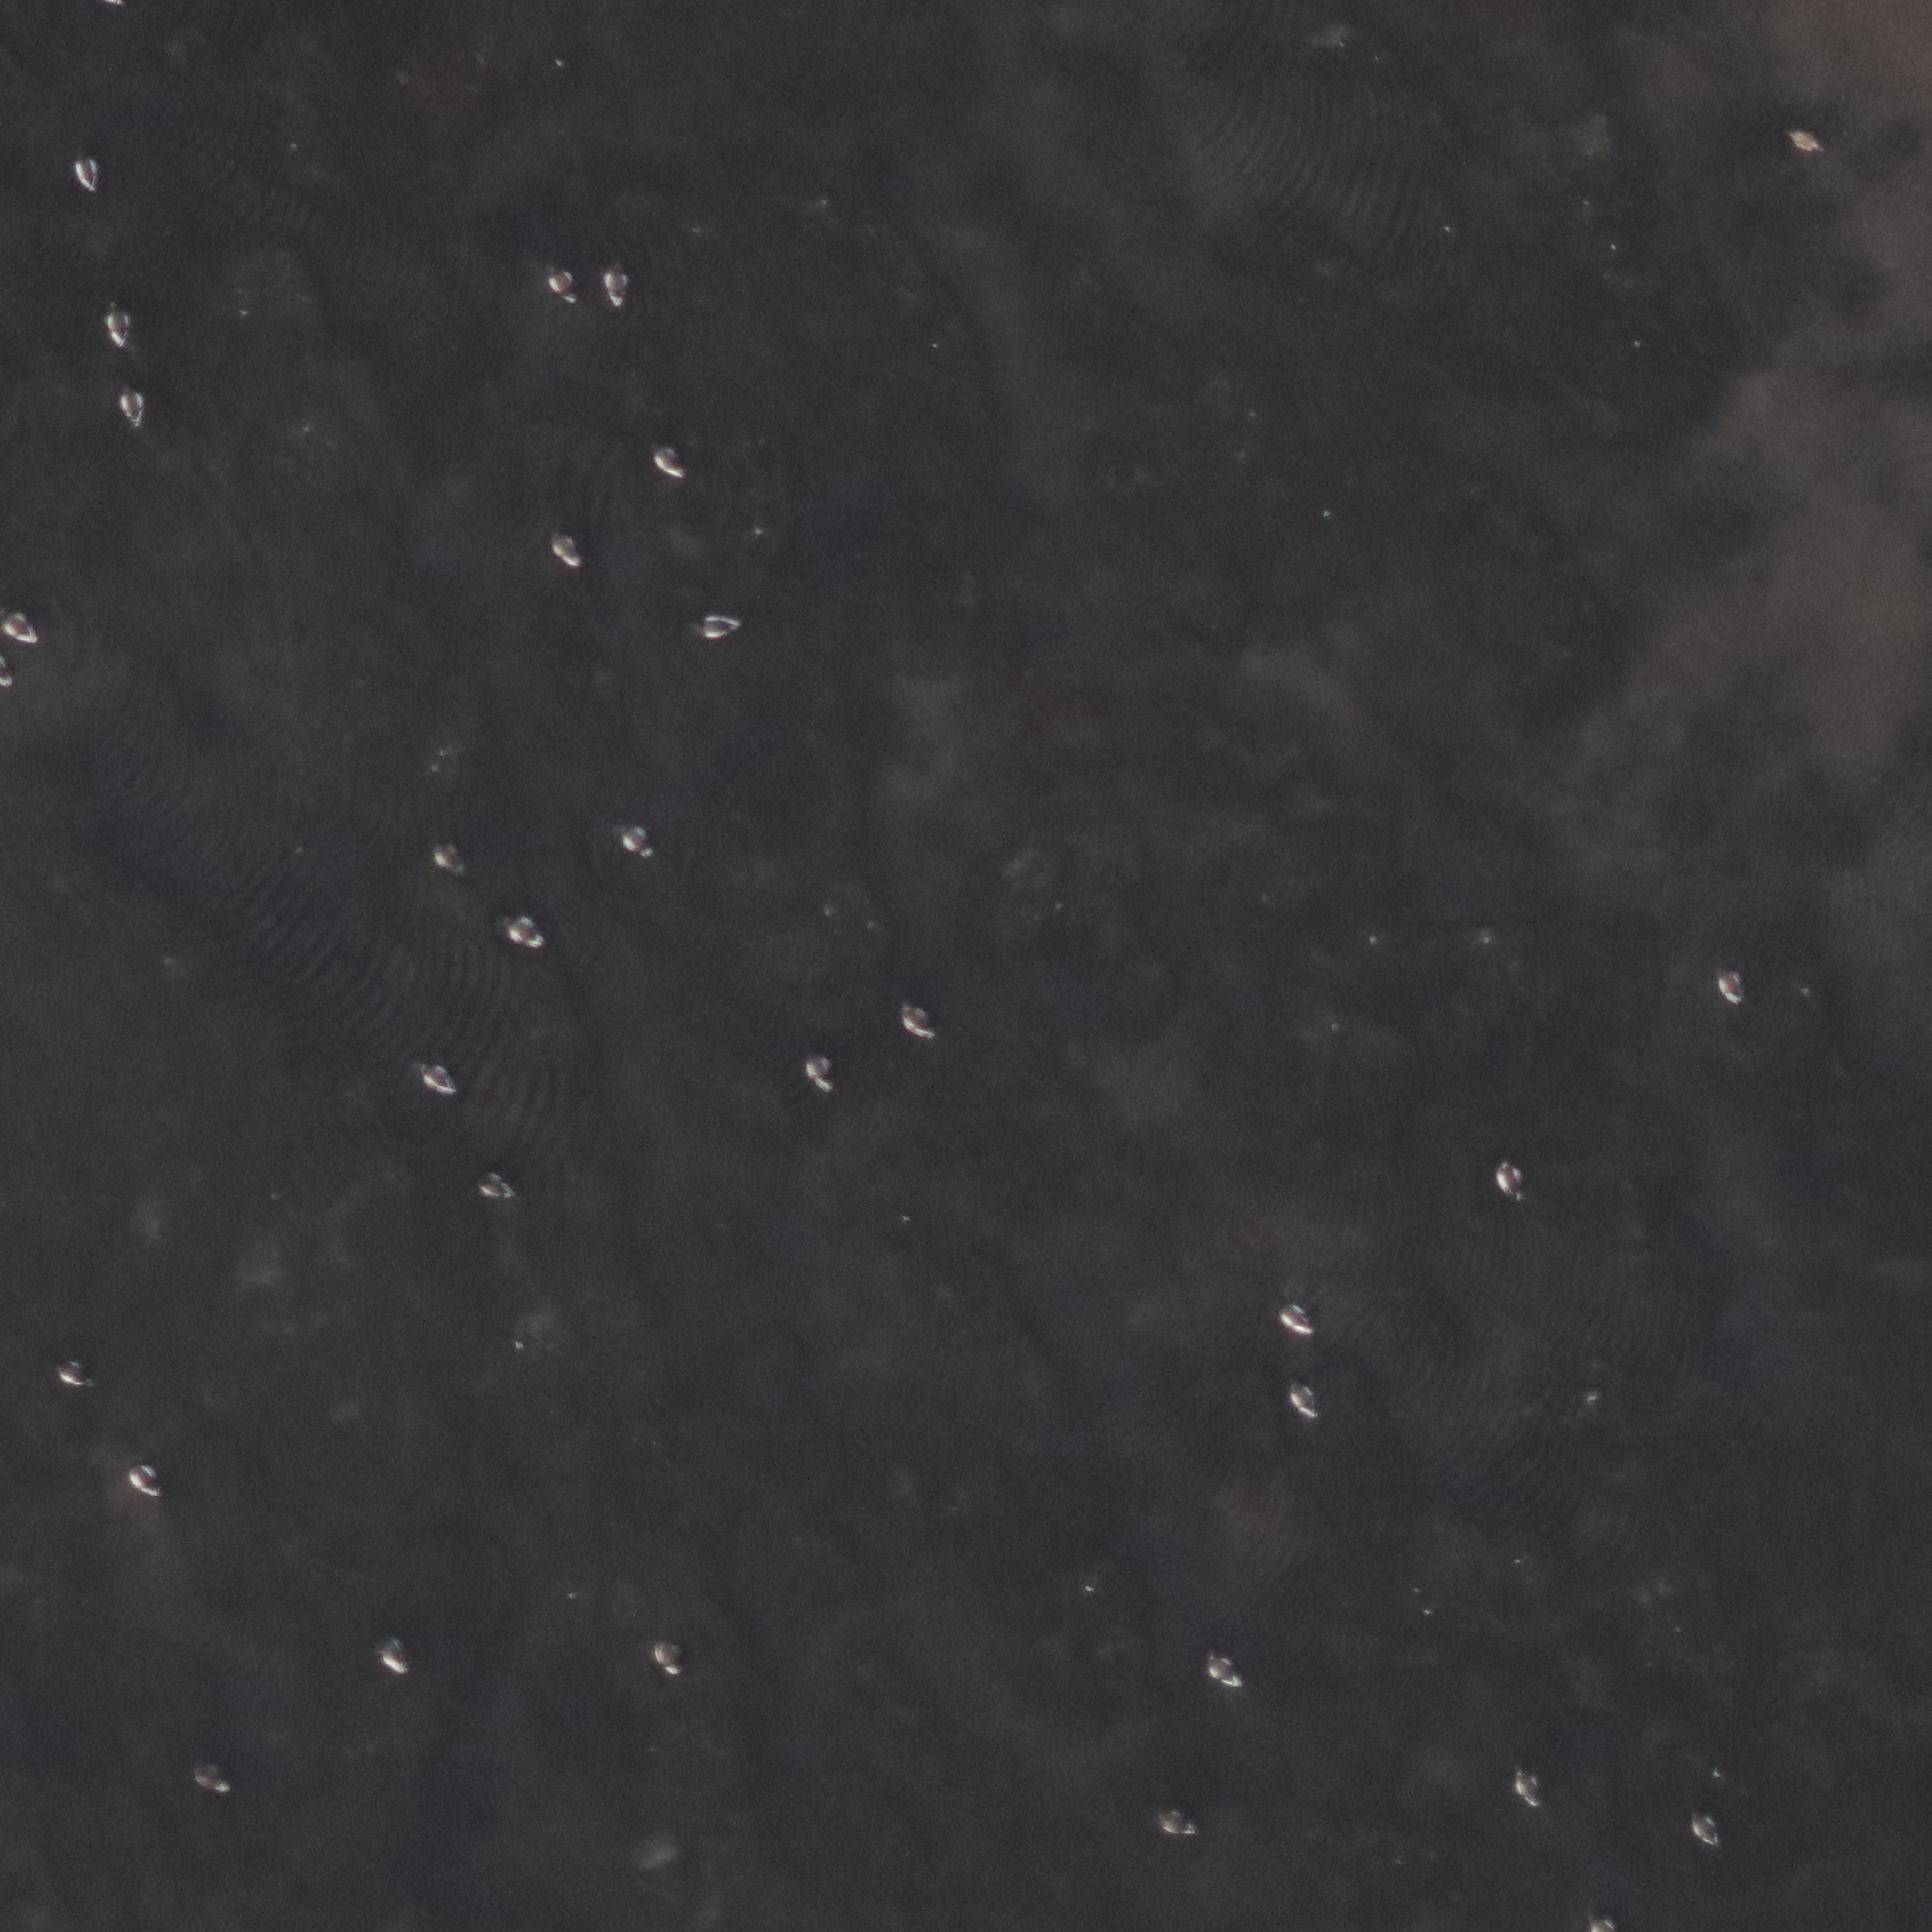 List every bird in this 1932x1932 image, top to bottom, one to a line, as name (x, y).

brant (1804, 138)
brant (86, 170)
brant (614, 283)
brant (561, 284)
brant (117, 325)
brant (132, 406)
brant (668, 460)
brant (567, 549)
brant (16, 626)
brant (716, 628)
brant (634, 839)
brant (448, 857)
brant (524, 931)
brant (1732, 984)
brant (917, 1020)
brant (819, 1070)
brant (436, 1077)
brant (1510, 1178)
brant (494, 1185)
brant (1296, 1318)
brant (74, 1374)
brant (1302, 1398)
brant (142, 1479)
brant (394, 1653)
brant (668, 1654)
brant (1221, 1668)
brant (209, 1775)
brant (1528, 1786)
brant (1173, 1821)
brant (1705, 1826)